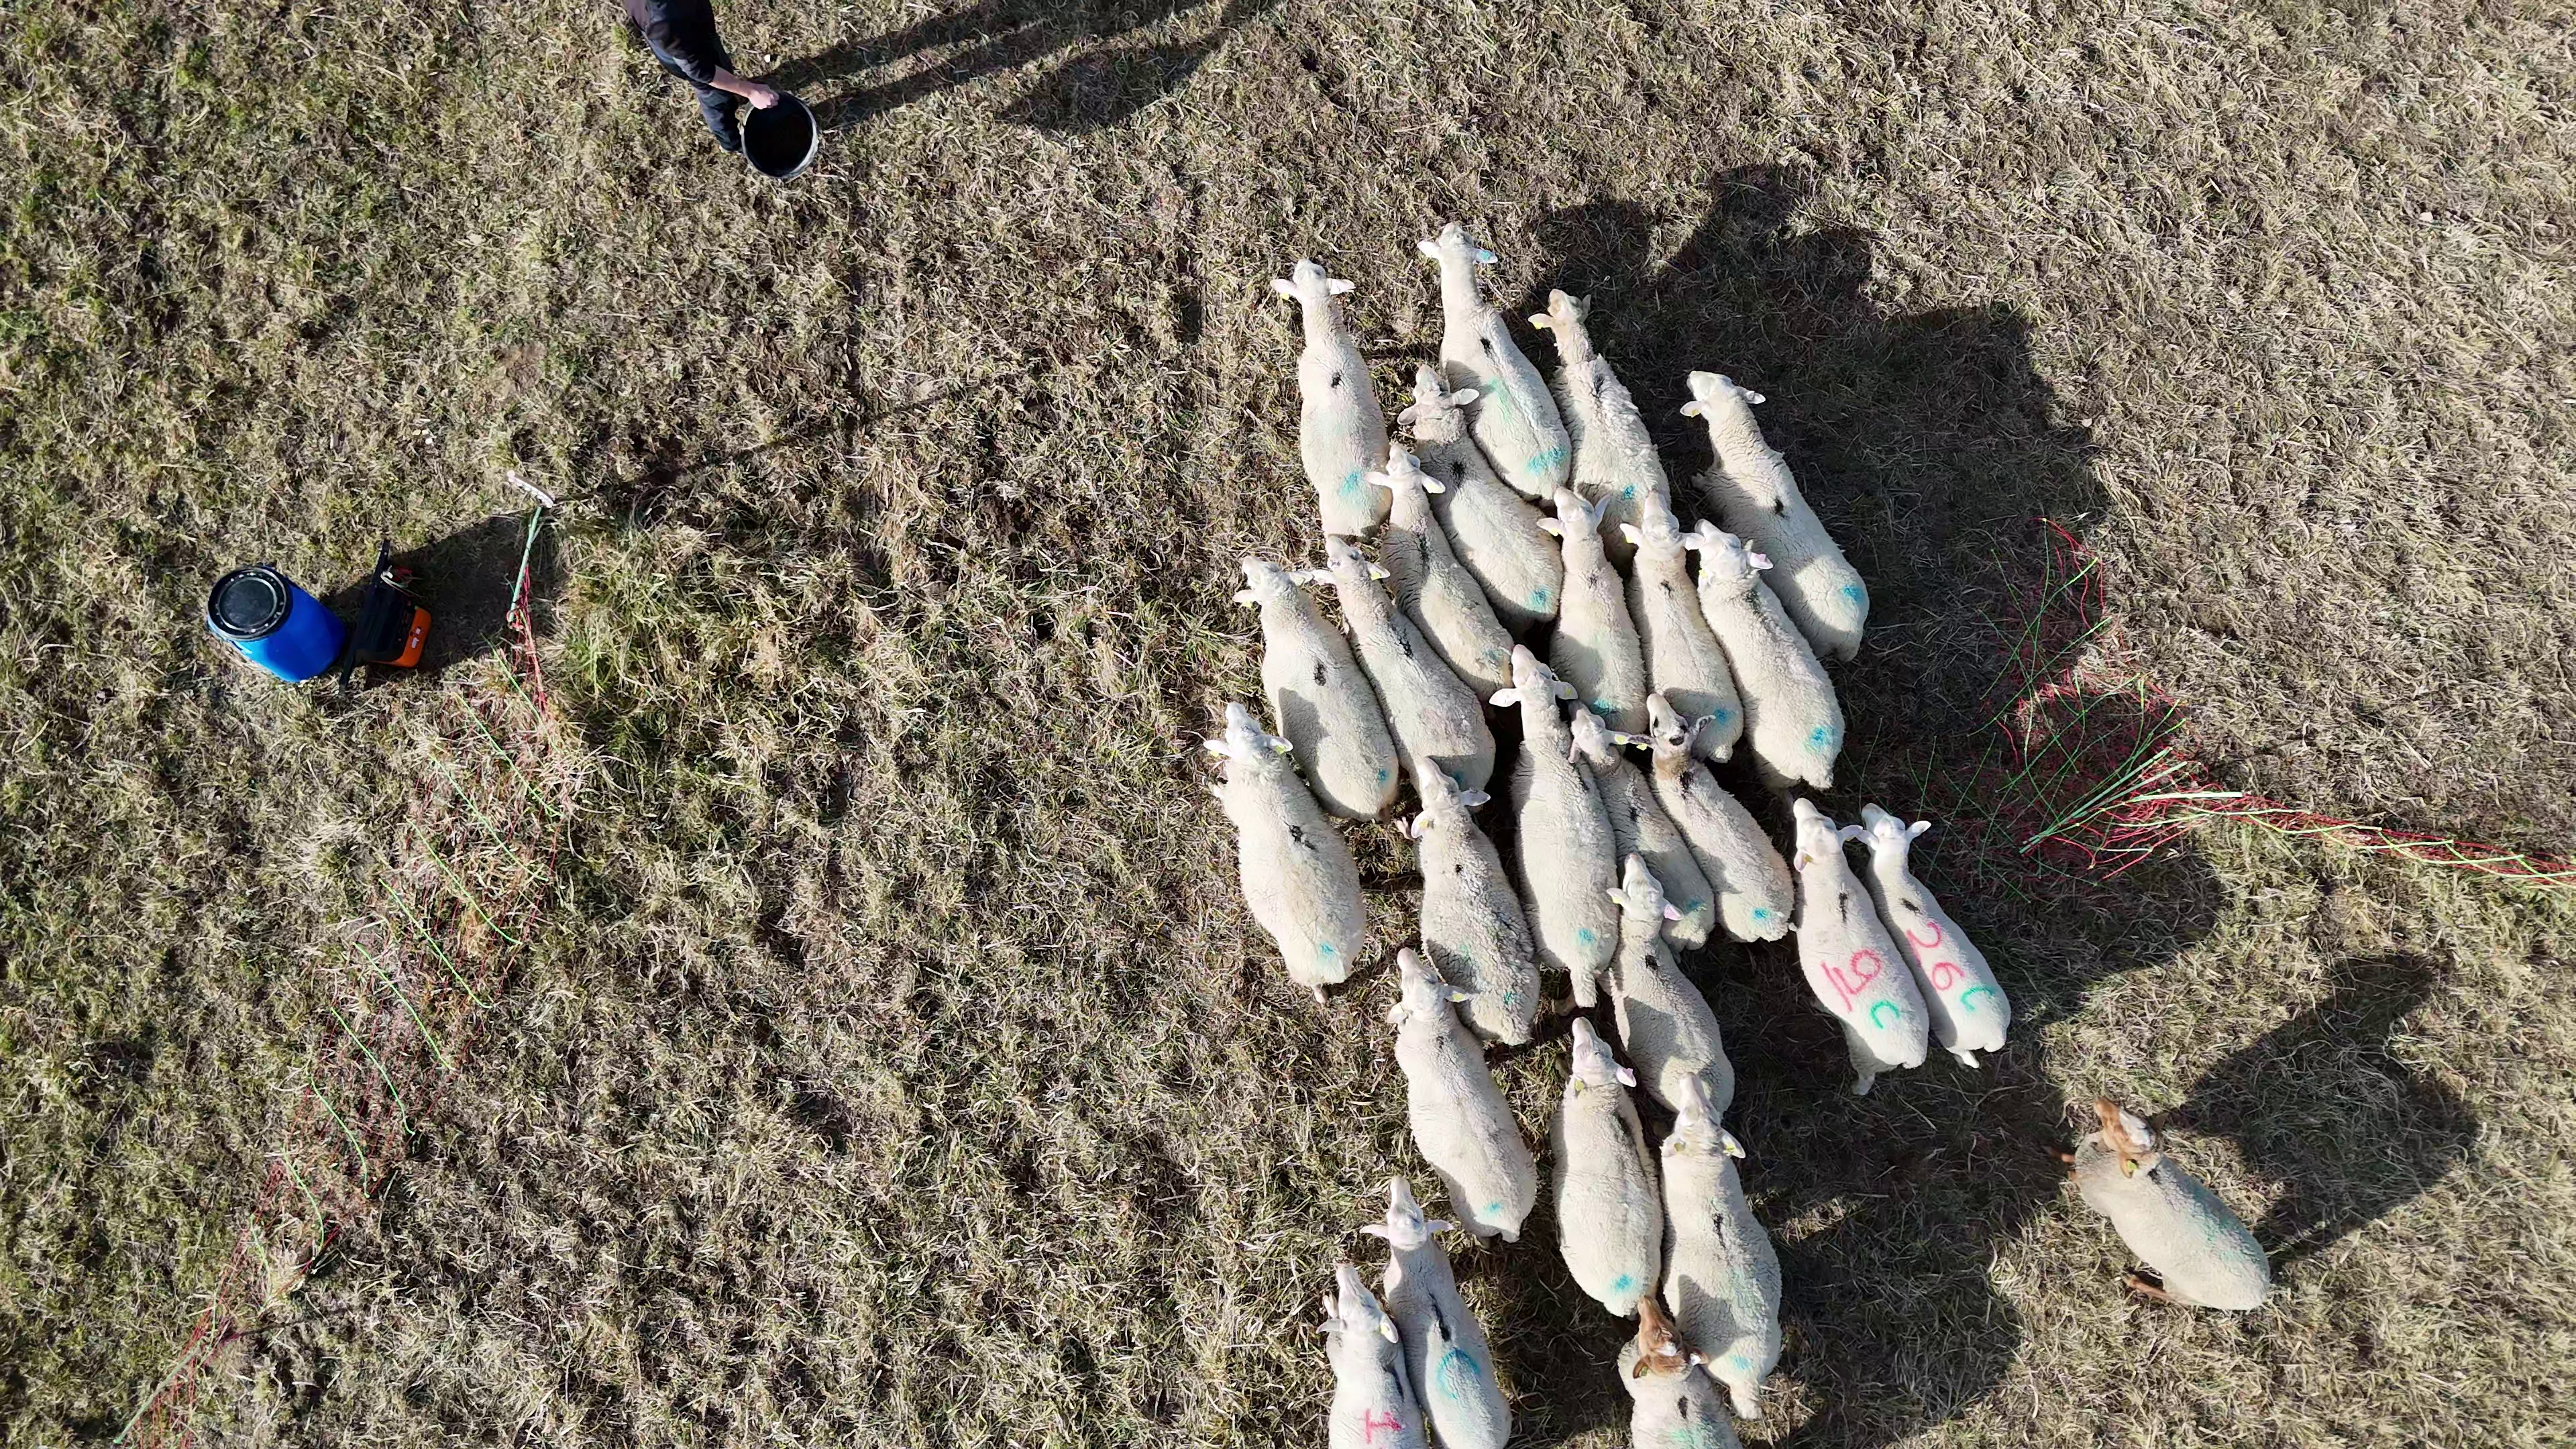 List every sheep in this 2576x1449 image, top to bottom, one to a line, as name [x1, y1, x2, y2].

sheep [1417, 223, 1570, 506]
sheep [1270, 258, 1392, 544]
sheep [1528, 290, 1672, 572]
sheep [1397, 362, 1562, 624]
sheep [1681, 371, 1869, 660]
sheep [1365, 442, 1514, 699]
sheep [1536, 487, 1650, 739]
sheep [1620, 492, 1744, 763]
sheep [1694, 519, 1844, 791]
sheep [1308, 535, 1497, 792]
sheep [1233, 557, 1397, 823]
sheep [1490, 642, 1624, 1007]
sheep [1643, 694, 1795, 944]
sheep [1568, 696, 1716, 952]
sheep [1204, 703, 1366, 1004]
sheep [1412, 758, 1540, 1046]
sheep [1789, 798, 1933, 1070]
sheep [1854, 803, 2010, 1069]
sheep [1607, 850, 1736, 1118]
sheep [1386, 948, 1537, 1243]
sheep [1552, 1017, 1664, 1319]
sheep [1662, 1072, 1782, 1418]
sheep [2074, 1101, 2271, 1310]
sheep [1358, 1174, 1513, 1448]
sheep [1316, 1265, 1426, 1449]
sheep [1616, 1295, 1744, 1449]